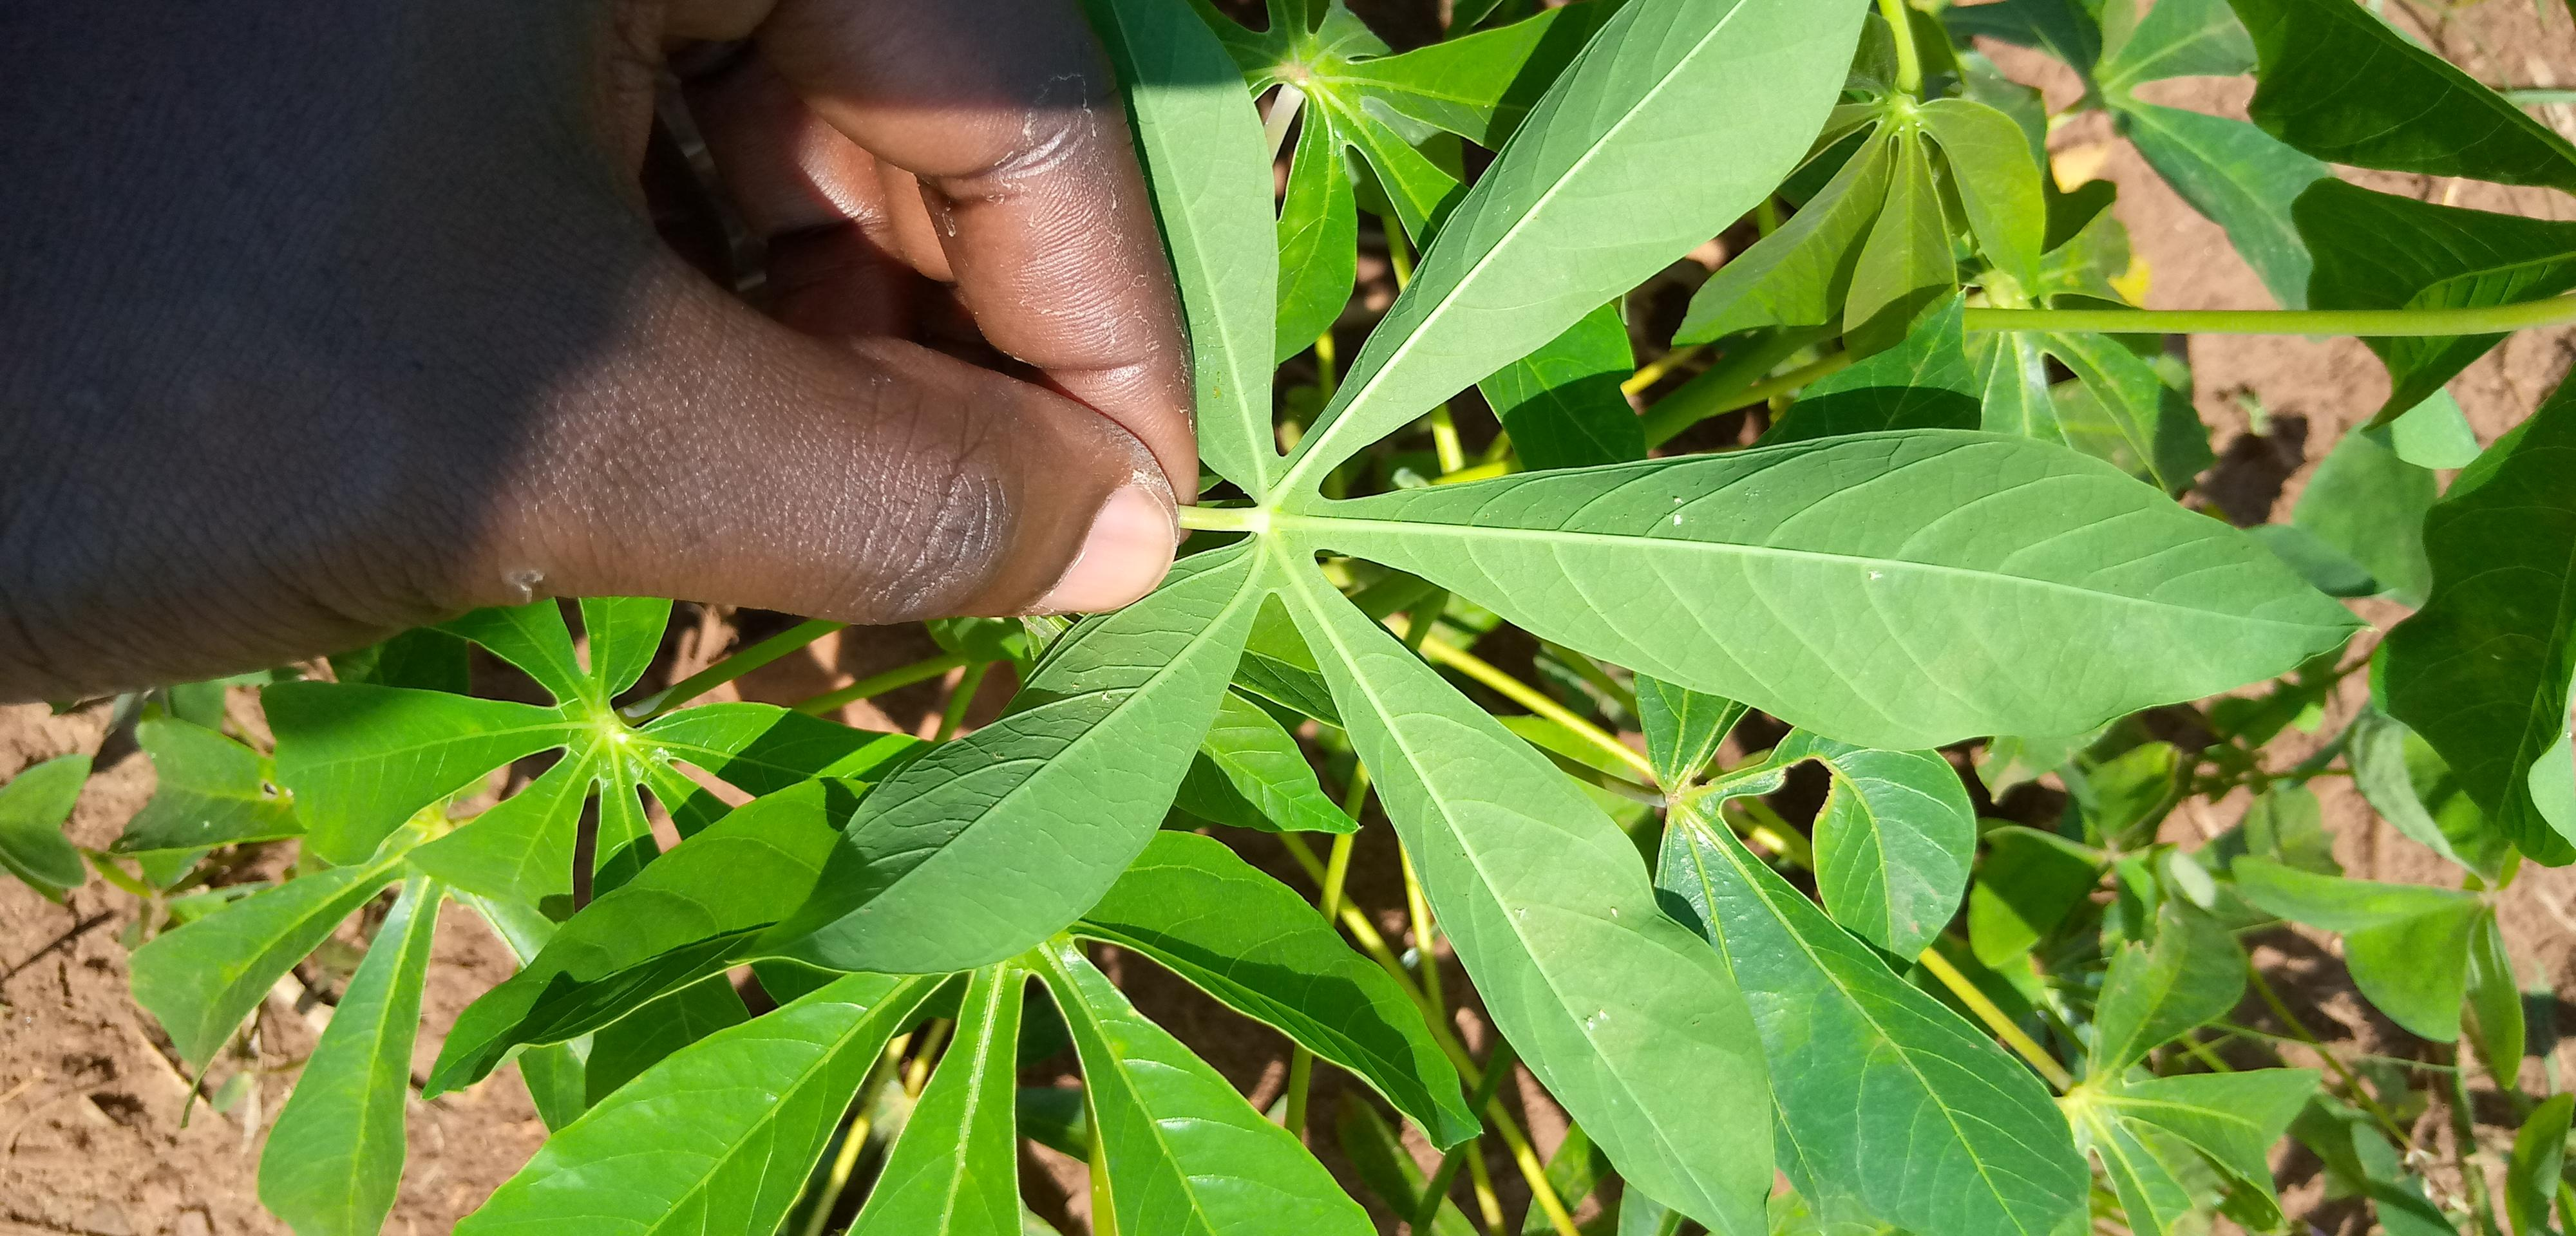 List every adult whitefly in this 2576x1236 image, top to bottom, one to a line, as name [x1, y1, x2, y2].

whitefly [1670, 494, 1688, 510]
whitefly [1670, 512, 1690, 527]
whitefly [1864, 567, 1889, 584]
whitefly [1099, 688, 1115, 706]
whitefly [1608, 904, 1617, 920]
whitefly [1512, 905, 1530, 919]
whitefly [1593, 1006, 1613, 1020]
whitefly [1582, 1018, 1595, 1033]